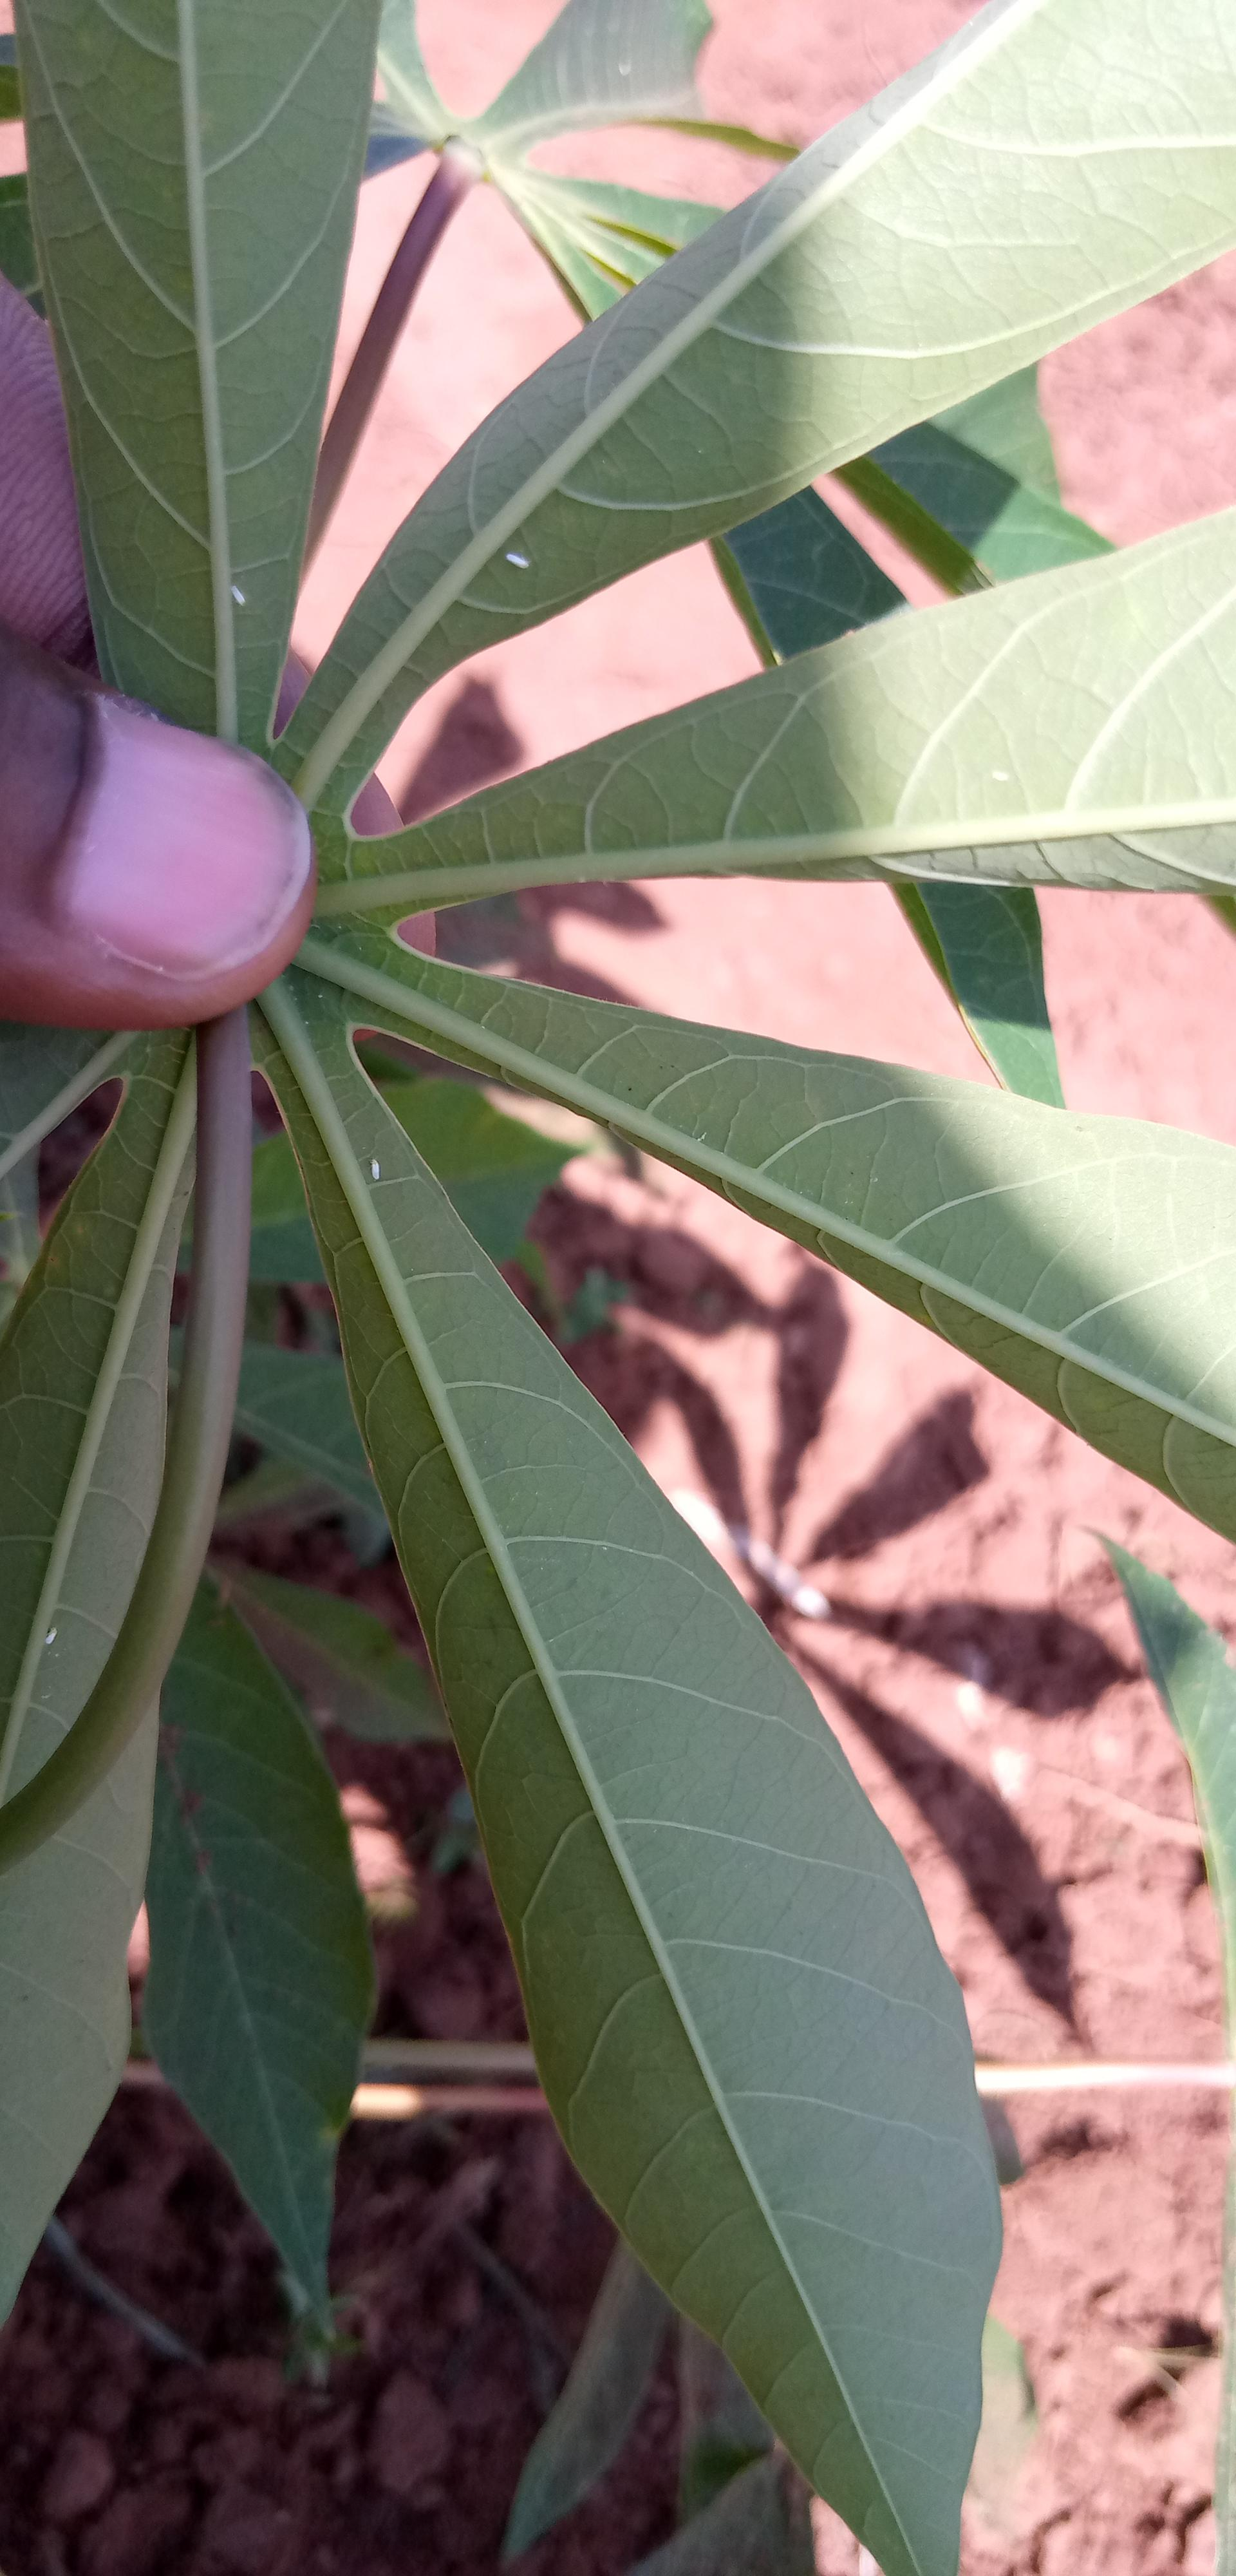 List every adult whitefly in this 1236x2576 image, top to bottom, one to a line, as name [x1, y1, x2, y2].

whitefly [501, 545, 536, 573]
whitefly [221, 578, 253, 617]
whitefly [980, 761, 1016, 794]
whitefly [355, 1148, 392, 1186]
whitefly [35, 1612, 62, 1649]